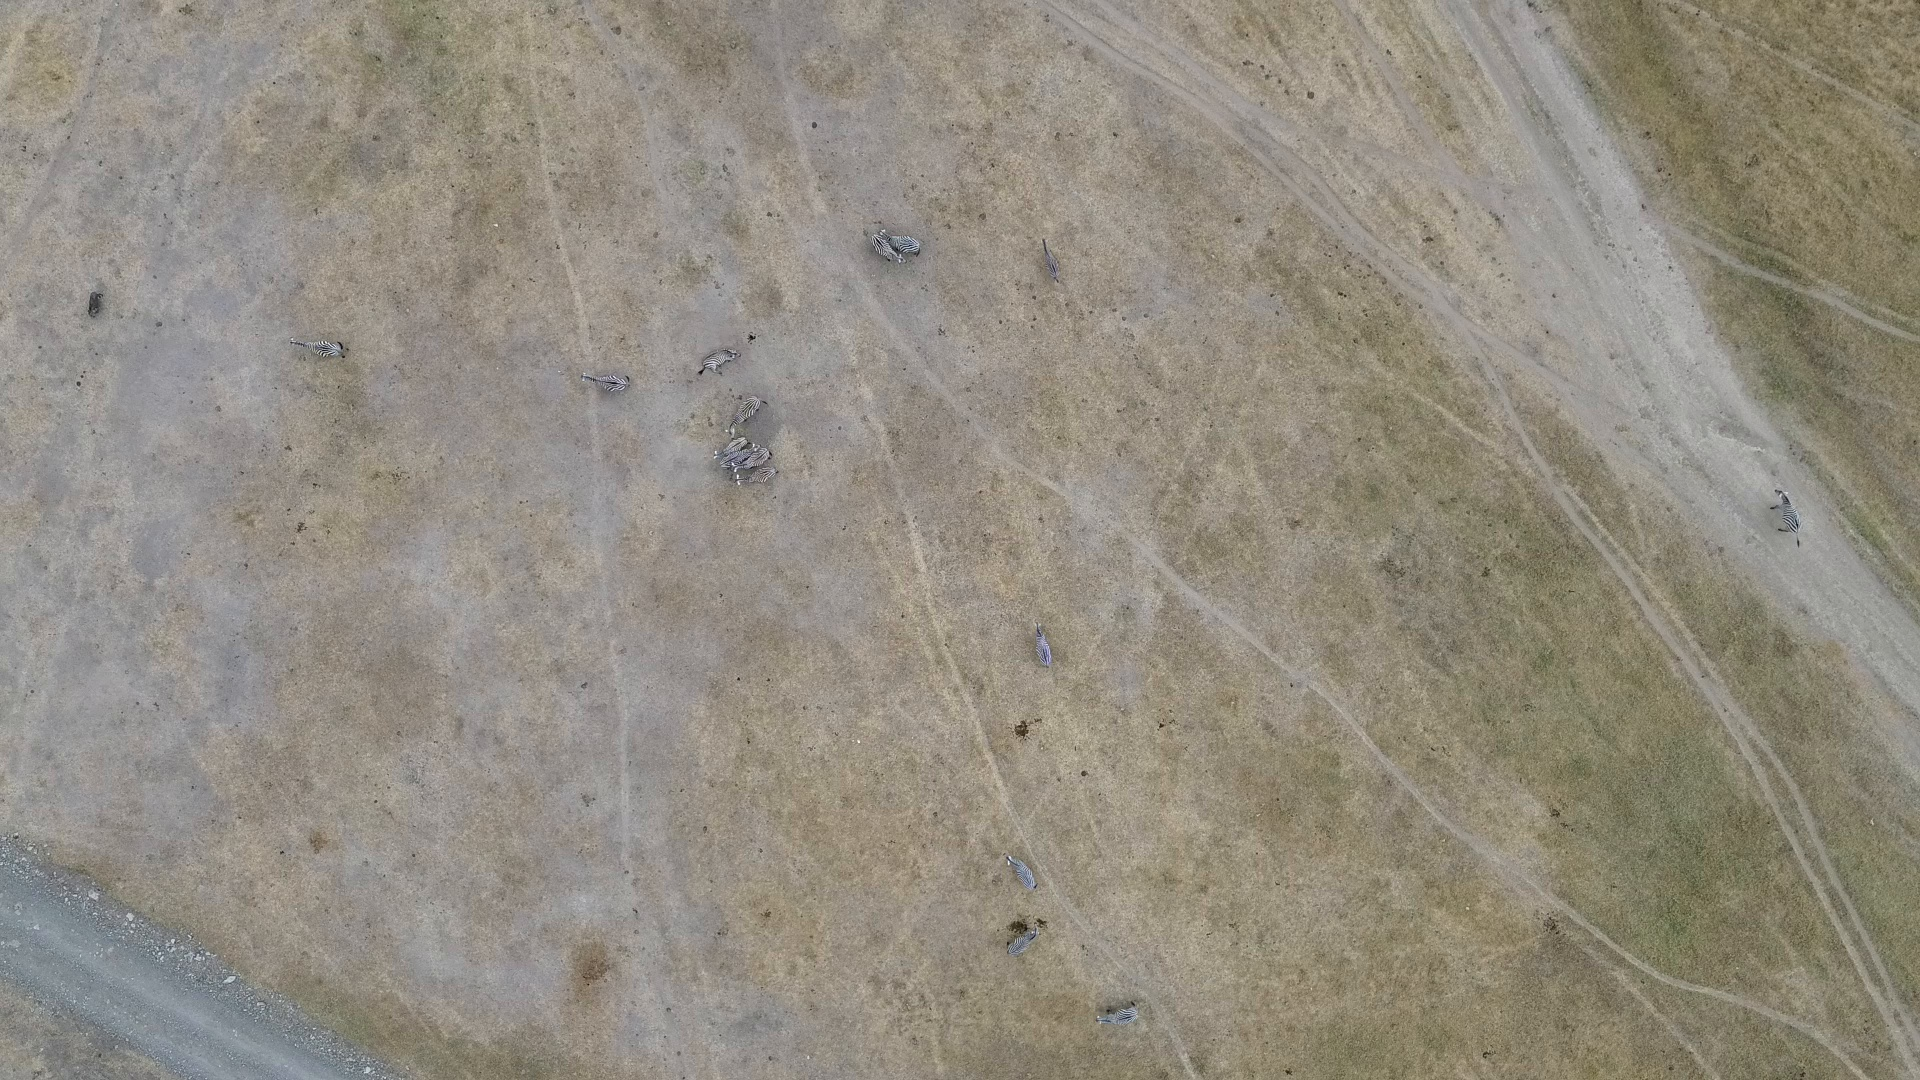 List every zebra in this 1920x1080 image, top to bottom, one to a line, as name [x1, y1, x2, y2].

zebra [878, 226, 919, 251]
zebra [869, 236, 901, 264]
zebra [1042, 243, 1060, 278]
zebra [292, 337, 343, 355]
zebra [701, 352, 735, 374]
zebra [584, 371, 627, 390]
zebra [727, 398, 760, 438]
zebra [713, 436, 749, 460]
zebra [720, 445, 762, 468]
zebra [727, 448, 770, 473]
zebra [735, 466, 777, 486]
zebra [1775, 489, 1802, 529]
zebra [1033, 623, 1052, 666]
zebra [1006, 855, 1036, 891]
zebra [1008, 926, 1039, 956]
zebra [1097, 1006, 1137, 1025]